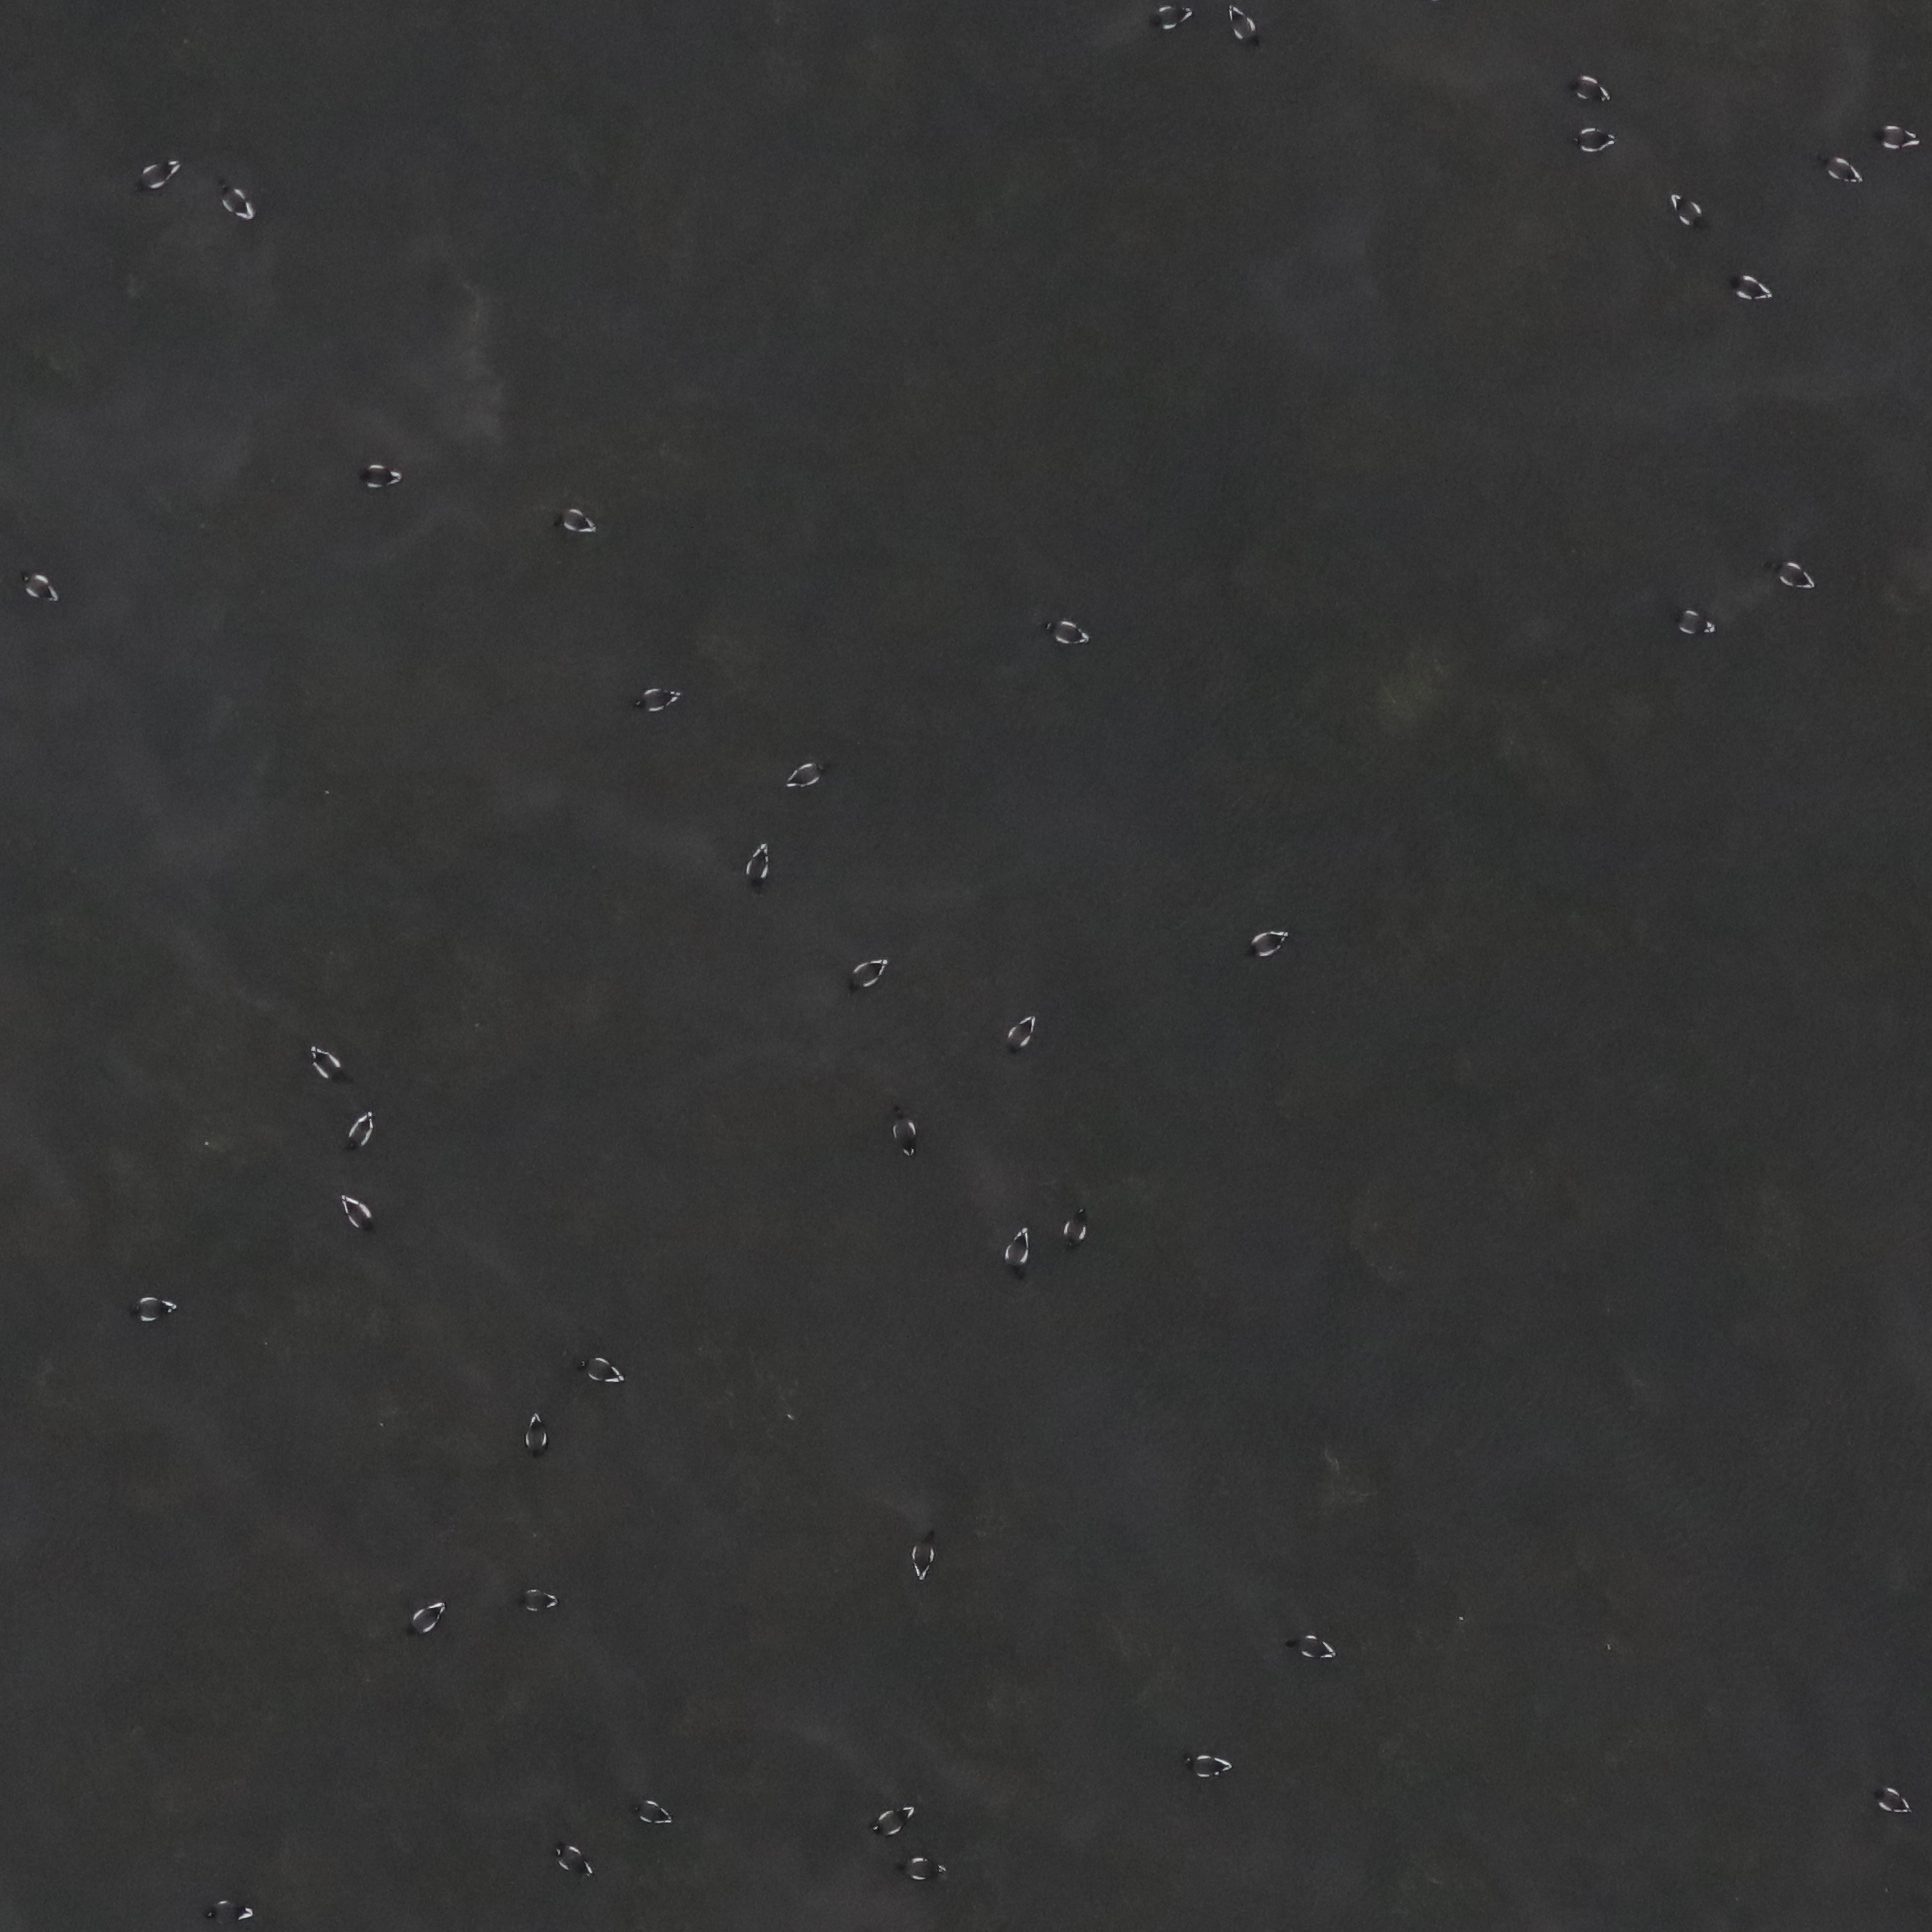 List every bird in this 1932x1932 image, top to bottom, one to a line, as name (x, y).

brant (1169, 17)
brant (1244, 26)
brant (1587, 89)
brant (1897, 136)
brant (1593, 138)
brant (1842, 171)
brant (157, 175)
brant (238, 201)
brant (1688, 212)
brant (1750, 289)
brant (381, 476)
brant (577, 521)
brant (1791, 575)
brant (38, 587)
brant (1695, 623)
brant (1069, 633)
brant (656, 700)
brant (807, 775)
brant (759, 865)
brant (1266, 944)
brant (869, 974)
brant (1020, 1034)
brant (328, 1063)
brant (360, 1130)
brant (905, 1134)
brant (357, 1212)
brant (1074, 1229)
brant (1018, 1252)
brant (152, 1309)
brant (602, 1369)
brant (537, 1435)
brant (924, 1556)
brant (536, 1600)
brant (426, 1619)
brant (1313, 1646)
brant (1206, 1765)
brant (1890, 1799)
brant (652, 1811)
brant (894, 1820)
brant (573, 1857)
brant (924, 1870)
brant (233, 1912)